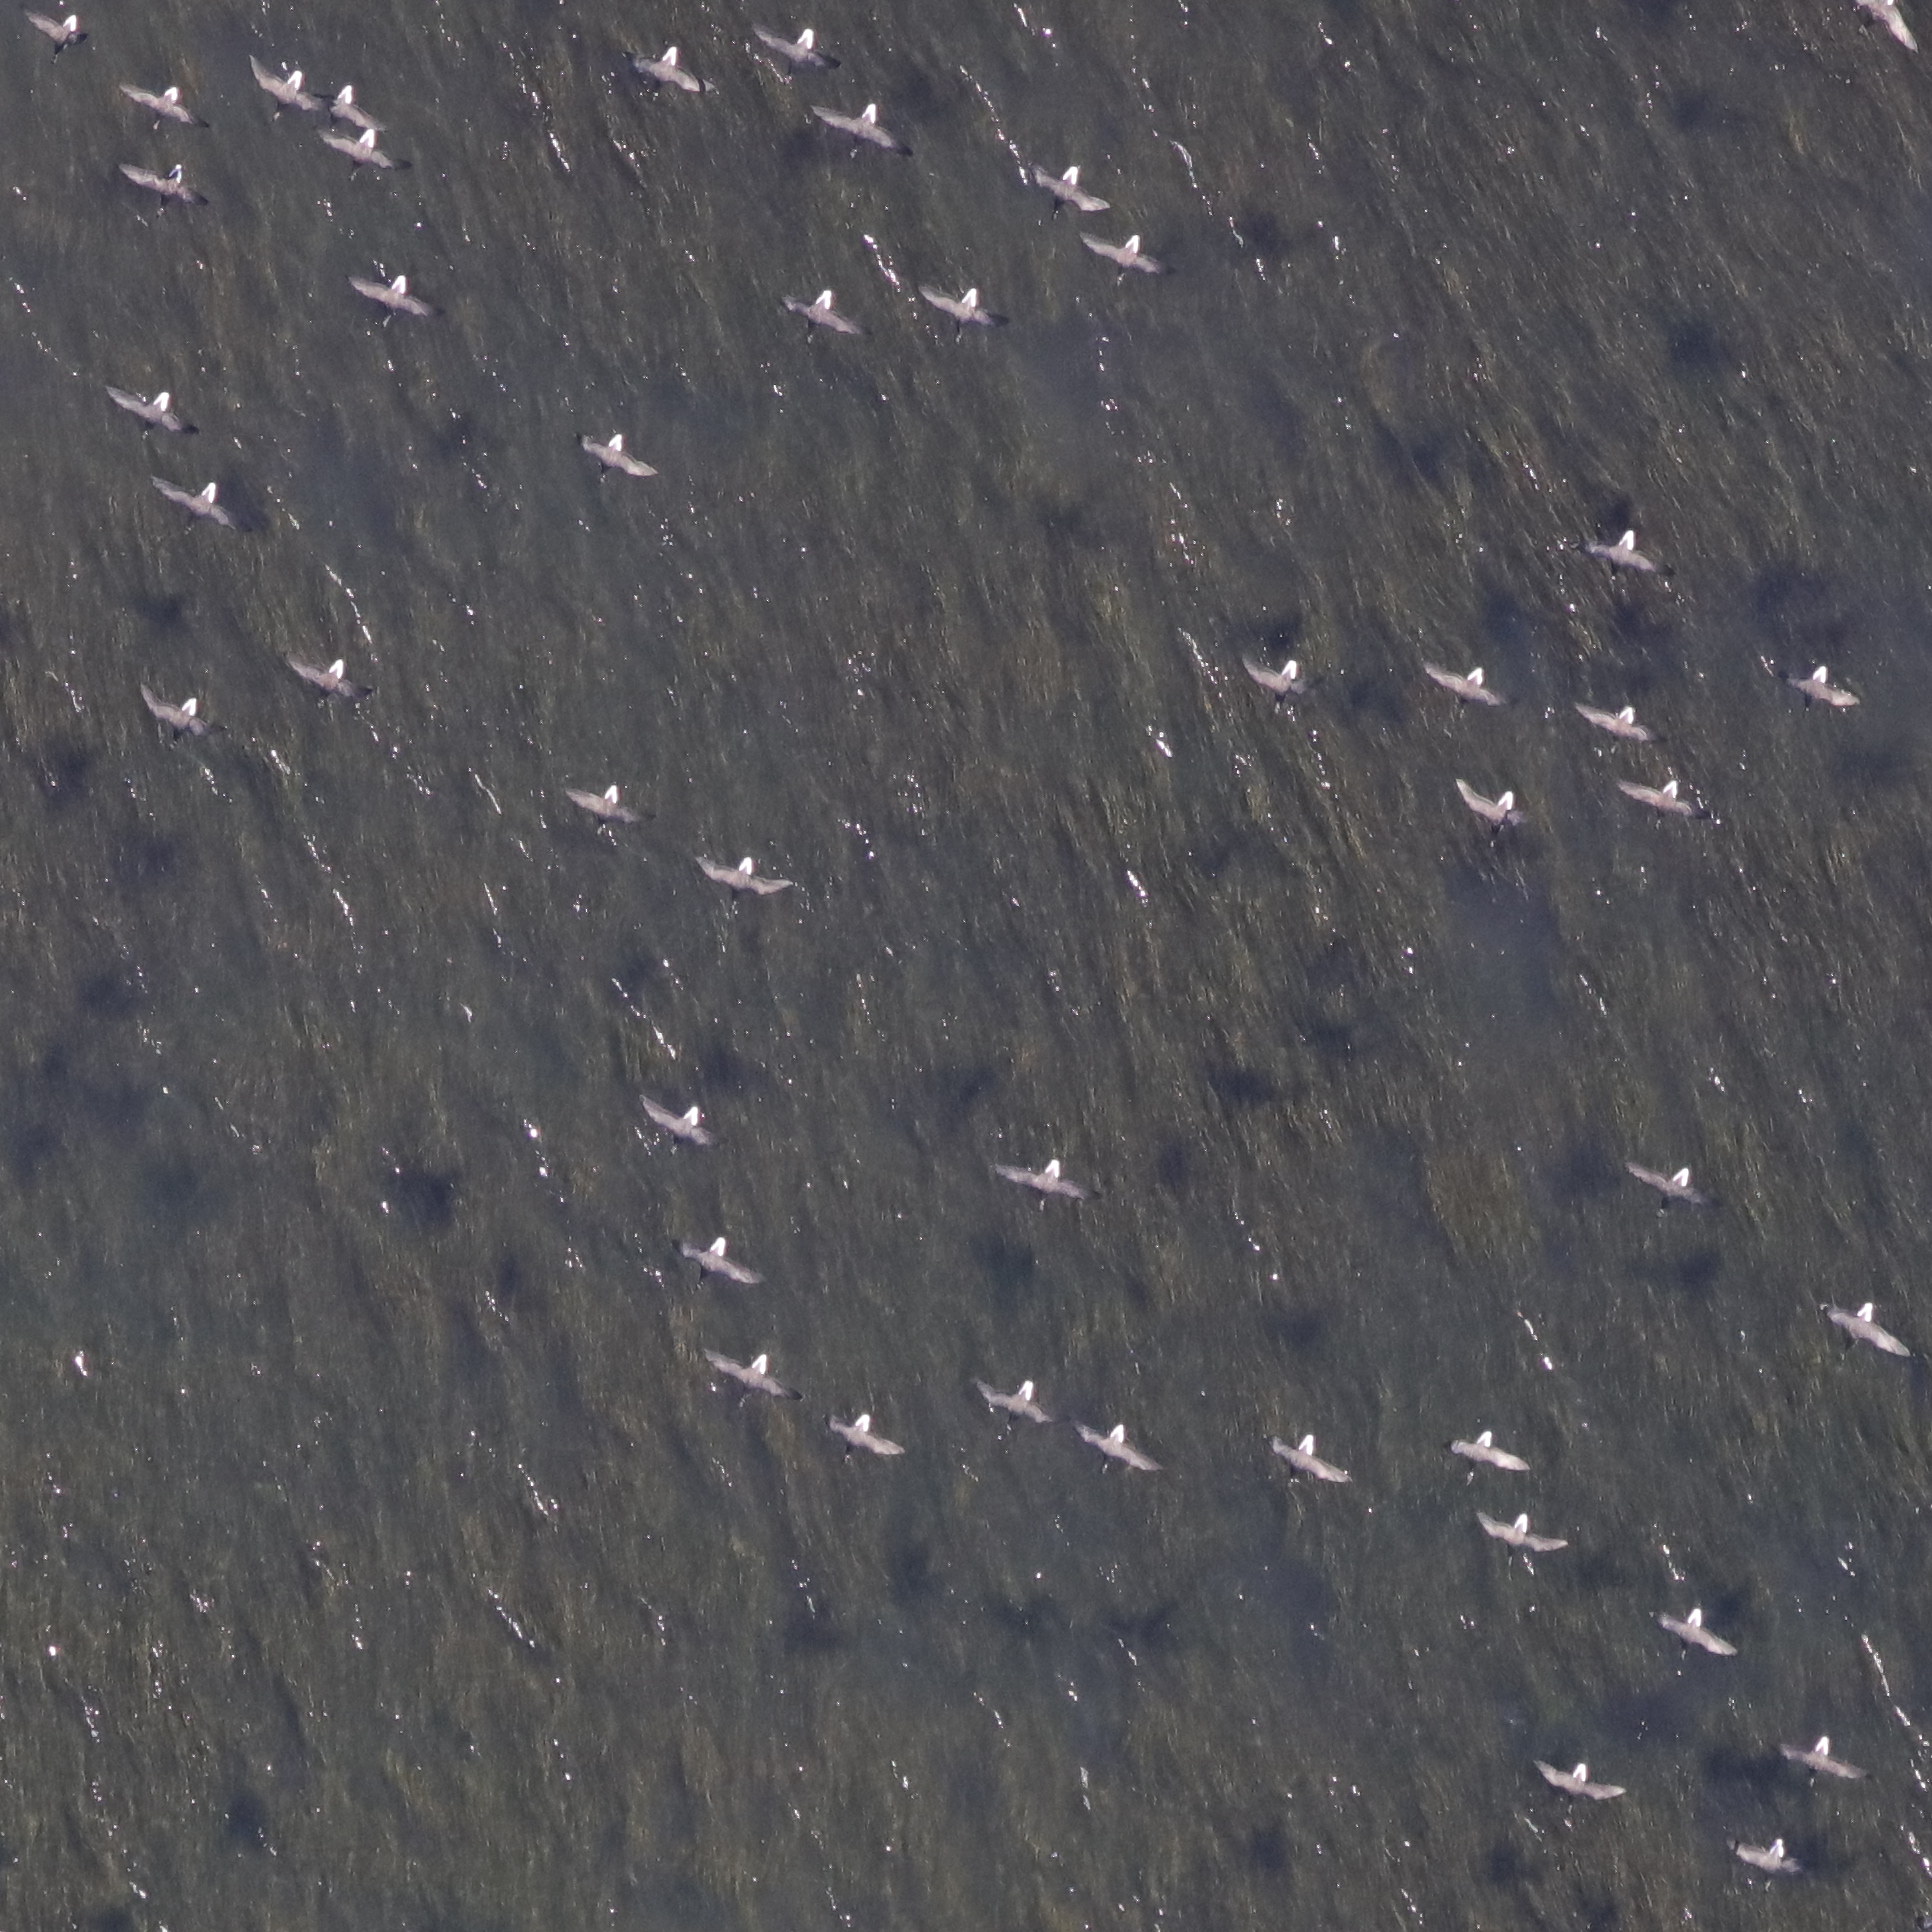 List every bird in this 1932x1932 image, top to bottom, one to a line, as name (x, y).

brant (1885, 10)
brant (61, 32)
brant (810, 43)
brant (673, 63)
brant (297, 92)
brant (170, 112)
brant (353, 112)
brant (871, 128)
brant (370, 166)
brant (173, 188)
brant (1071, 205)
brant (1133, 254)
brant (400, 304)
brant (976, 311)
brant (831, 312)
brant (163, 411)
brant (613, 457)
brant (205, 507)
brant (1624, 557)
brant (1281, 677)
brant (330, 681)
brant (1818, 682)
brant (1477, 698)
brant (1622, 713)
brant (179, 722)
brant (1677, 805)
brant (612, 809)
brant (1497, 831)
brant (751, 879)
brant (680, 1104)
brant (1036, 1180)
brant (1672, 1180)
brant (721, 1256)
brant (1867, 1326)
brant (747, 1387)
brant (1026, 1410)
brant (877, 1437)
brant (1120, 1446)
brant (1309, 1456)
brant (1489, 1456)
brant (1525, 1539)
brant (1699, 1637)
brant (1831, 1763)
brant (1581, 1783)
brant (1766, 1862)